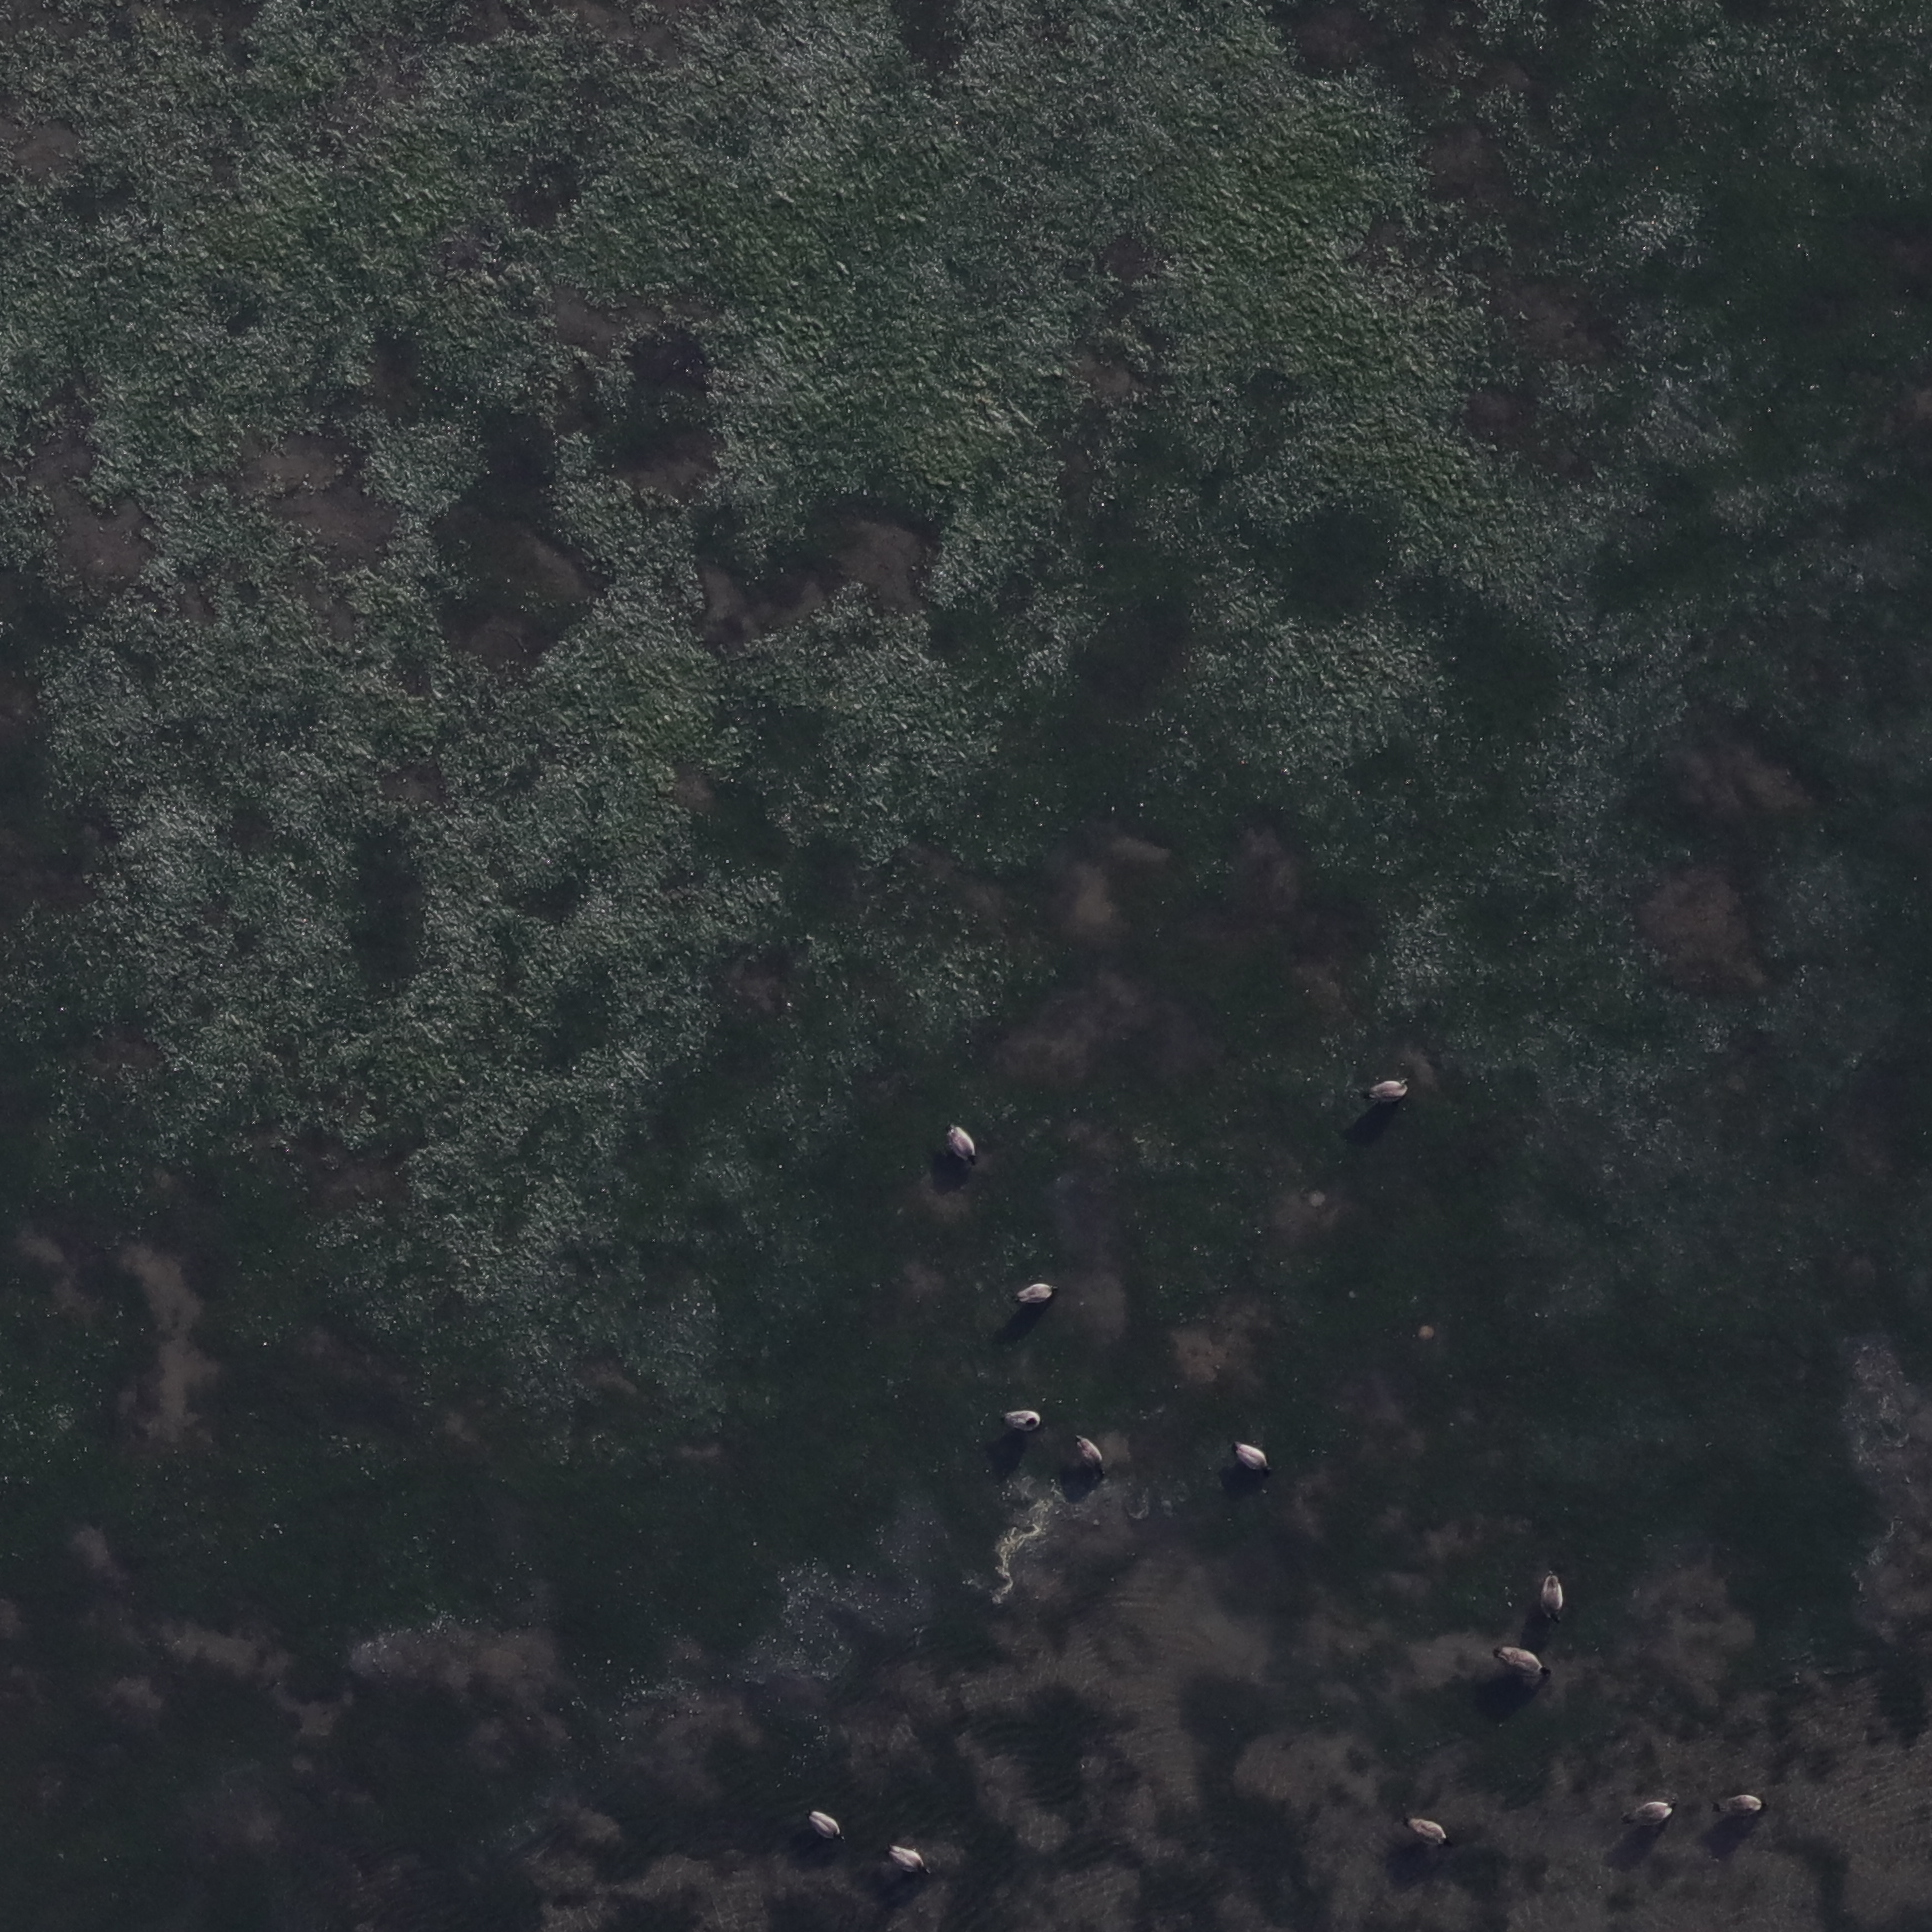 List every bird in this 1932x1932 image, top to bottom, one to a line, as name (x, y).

Canada goose (1388, 1091)
Canada goose (962, 1146)
Canada goose (1035, 1295)
Canada goose (1023, 1421)
Canada goose (1090, 1453)
Canada goose (1253, 1459)
Canada goose (1552, 1597)
Canada goose (1520, 1664)
Canada goose (1741, 1805)
Canada goose (1654, 1813)
Canada goose (824, 1826)
Canada goose (1428, 1831)
Canada goose (906, 1859)